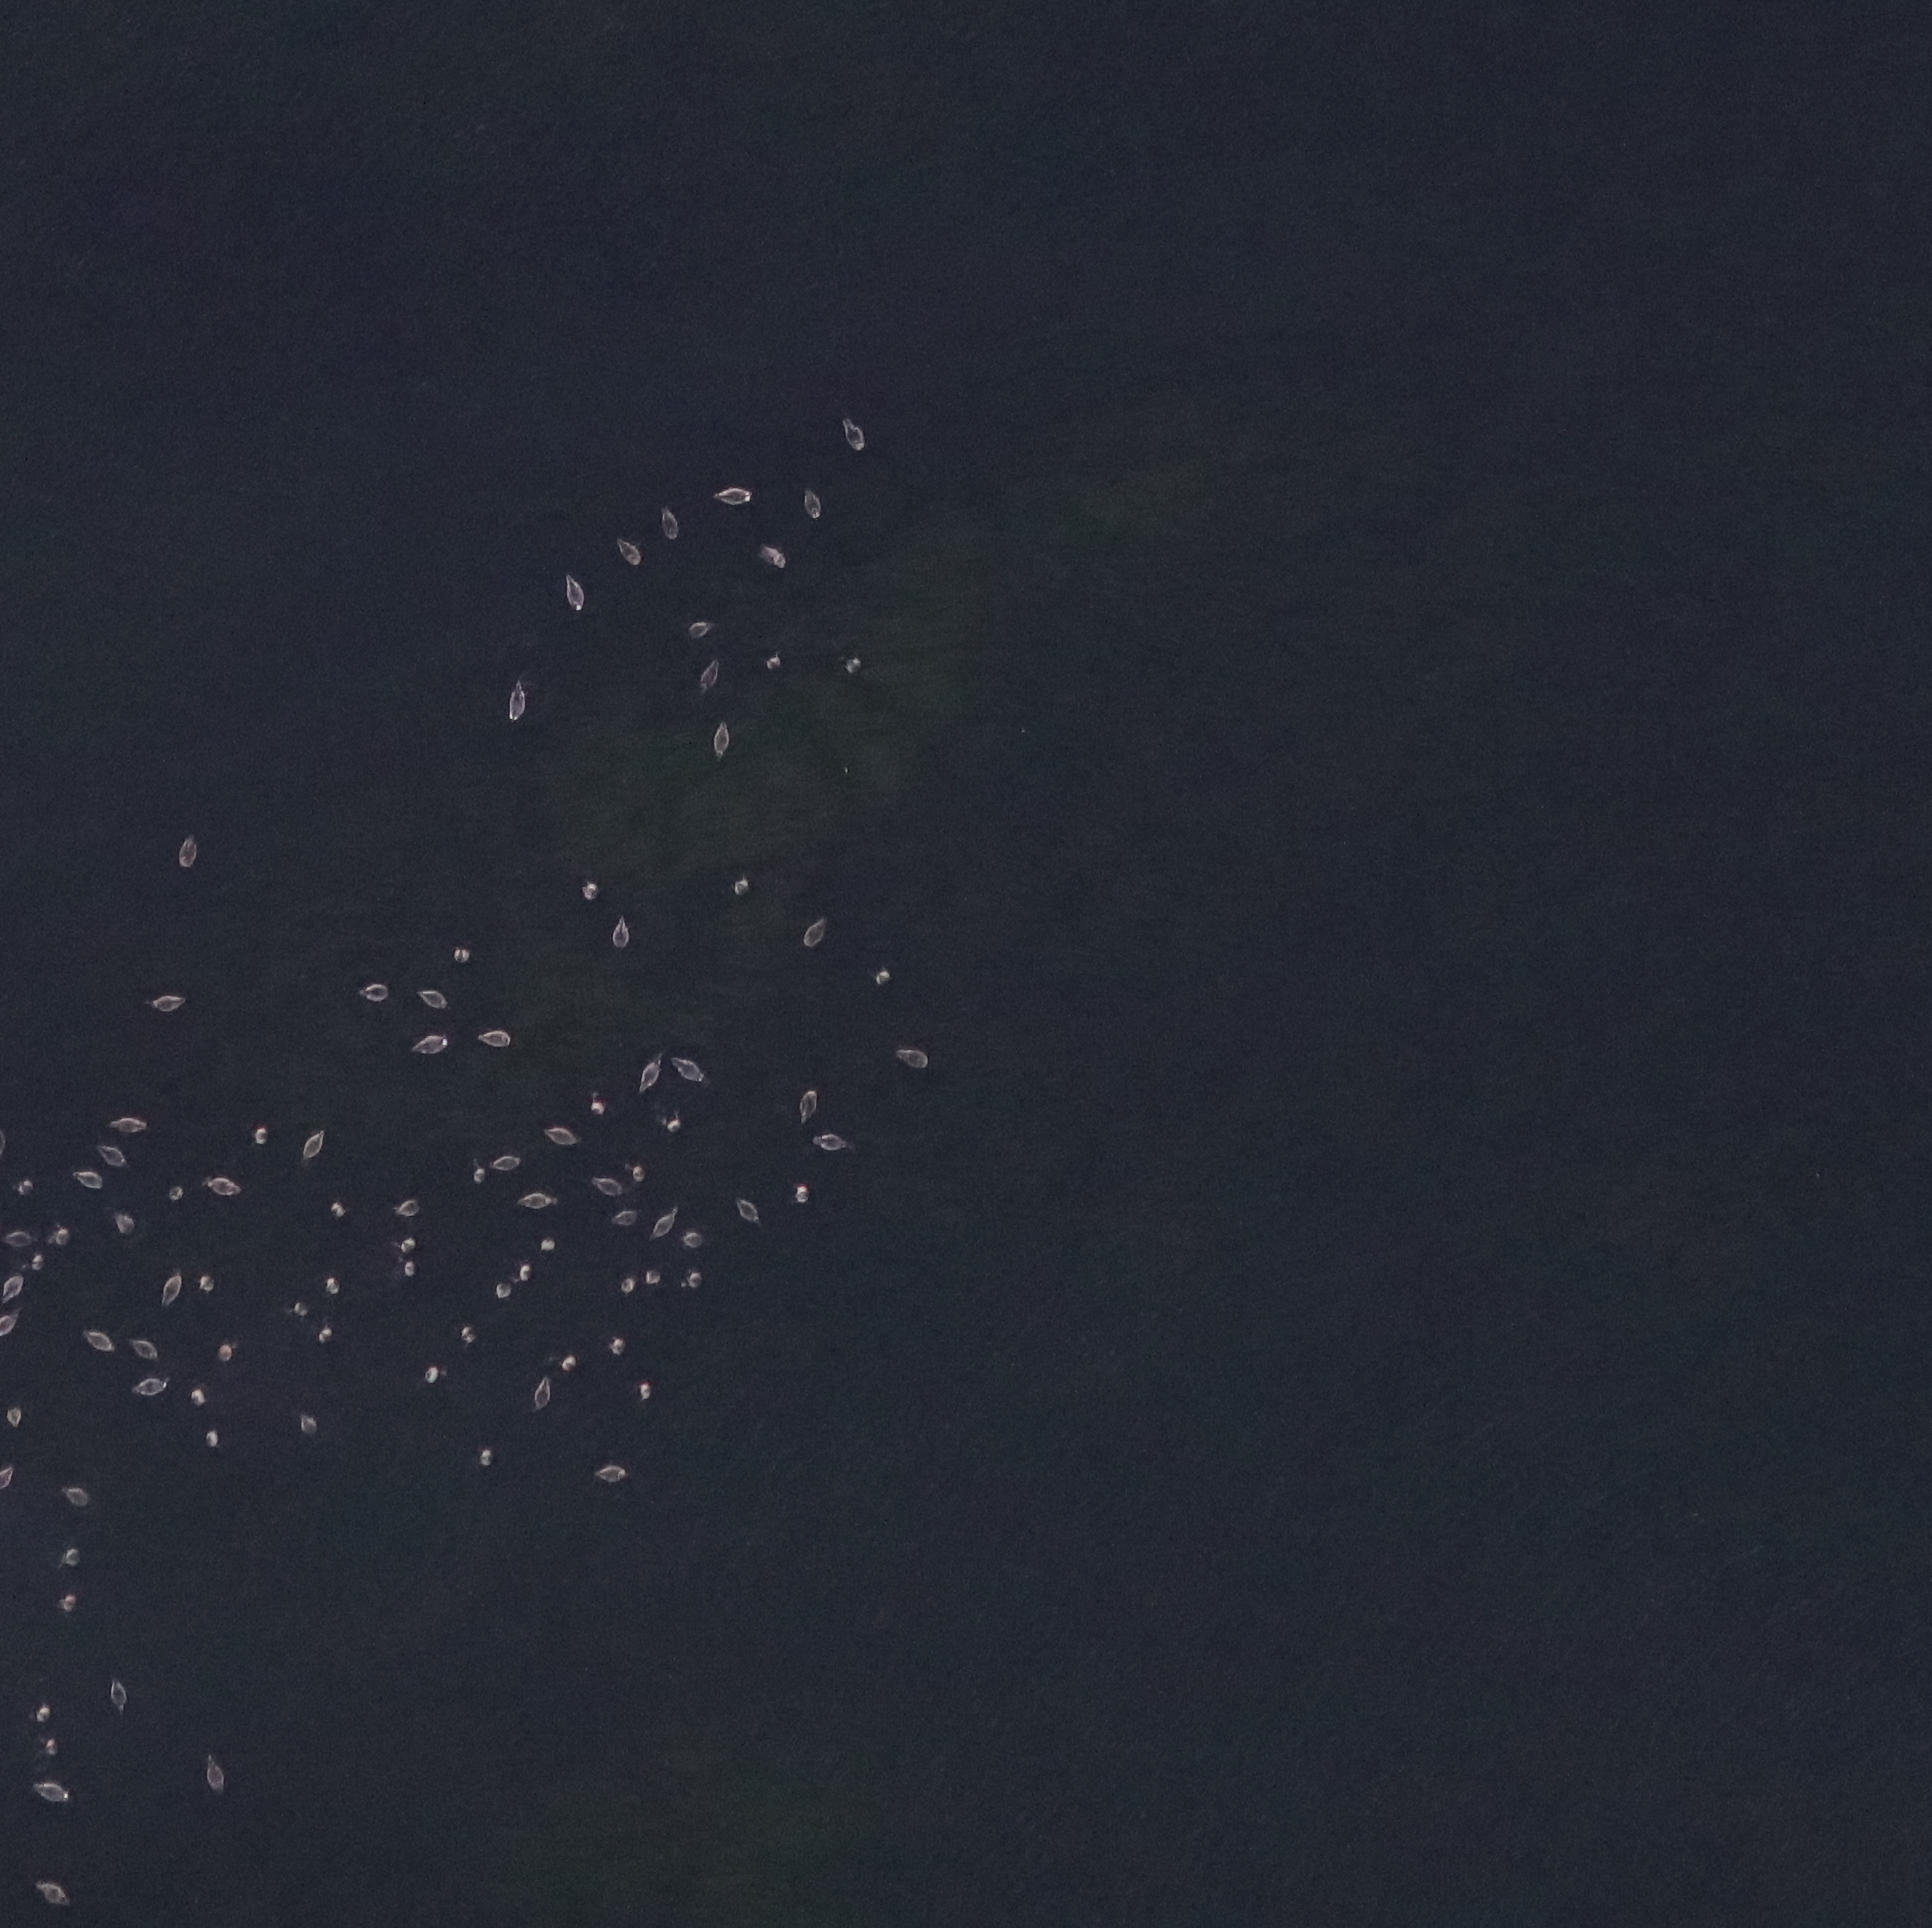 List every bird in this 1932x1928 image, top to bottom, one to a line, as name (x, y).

Canada goose (854, 435)
Canada goose (735, 495)
Canada goose (815, 506)
Canada goose (669, 525)
Canada goose (631, 551)
Canada goose (772, 554)
Canada goose (573, 591)
Canada goose (694, 628)
Canada goose (773, 662)
Canada goose (849, 662)
Canada goose (710, 676)
Canada goose (516, 705)
Canada goose (721, 734)
Canada goose (187, 848)
Canada goose (738, 887)
Canada goose (588, 891)
Canada goose (617, 935)
Canada goose (813, 938)
Canada goose (462, 957)
Canada goose (879, 980)
Canada goose (377, 991)
Canada goose (434, 997)
Canada goose (172, 1004)
Canada goose (495, 1040)
Canada goose (431, 1044)
Canada goose (908, 1054)
Canada goose (690, 1074)
Canada goose (646, 1078)
Canada goose (597, 1106)
Canada goose (808, 1106)
Canada goose (128, 1125)
Canada goose (672, 1127)
Canada goose (262, 1132)
Canada goose (568, 1139)
Canada goose (828, 1140)
Canada goose (312, 1148)
Canada goose (115, 1156)
Canada goose (503, 1163)
Canada goose (480, 1173)
Canada goose (639, 1173)
Canada goose (93, 1178)
Canada goose (226, 1185)
Canada goose (26, 1188)
Canada goose (609, 1189)
Canada goose (175, 1192)
Canada goose (802, 1194)
Canada goose (532, 1203)
Canada goose (410, 1208)
Canada goose (750, 1213)
Canada goose (337, 1214)
Canada goose (622, 1222)
Canada goose (121, 1226)
Canada goose (660, 1226)
Canada goose (58, 1237)
Canada goose (17, 1239)
Canada goose (412, 1241)
Canada goose (690, 1243)
Canada goose (550, 1244)
Canada goose (31, 1262)
Canada goose (409, 1273)
Canada goose (523, 1274)
Canada goose (652, 1277)
Canada goose (693, 1279)
Canada goose (628, 1284)
Canada goose (11, 1285)
Canada goose (206, 1287)
Canada goose (330, 1288)
Canada goose (168, 1291)
Canada goose (504, 1291)
Canada goose (302, 1309)
Canada goose (3, 1326)
Canada goose (468, 1334)
Canada goose (322, 1338)
Canada goose (105, 1342)
Canada goose (619, 1347)
Canada goose (143, 1350)
Canada goose (226, 1355)
Canada goose (566, 1363)
Canada goose (430, 1374)
Canada goose (644, 1386)
Canada goose (151, 1388)
Canada goose (540, 1391)
Canada goose (200, 1402)
Canada goose (15, 1418)
Canada goose (309, 1426)
Canada goose (212, 1437)
Canada goose (484, 1462)
Canada goose (614, 1473)
Canada goose (2, 1479)
Canada goose (78, 1499)
Canada goose (70, 1560)
Canada goose (70, 1603)
Canada goose (120, 1695)
Canada goose (43, 1713)
Canada goose (49, 1746)
Canada goose (214, 1779)
Canada goose (49, 1791)
Canada goose (56, 1894)